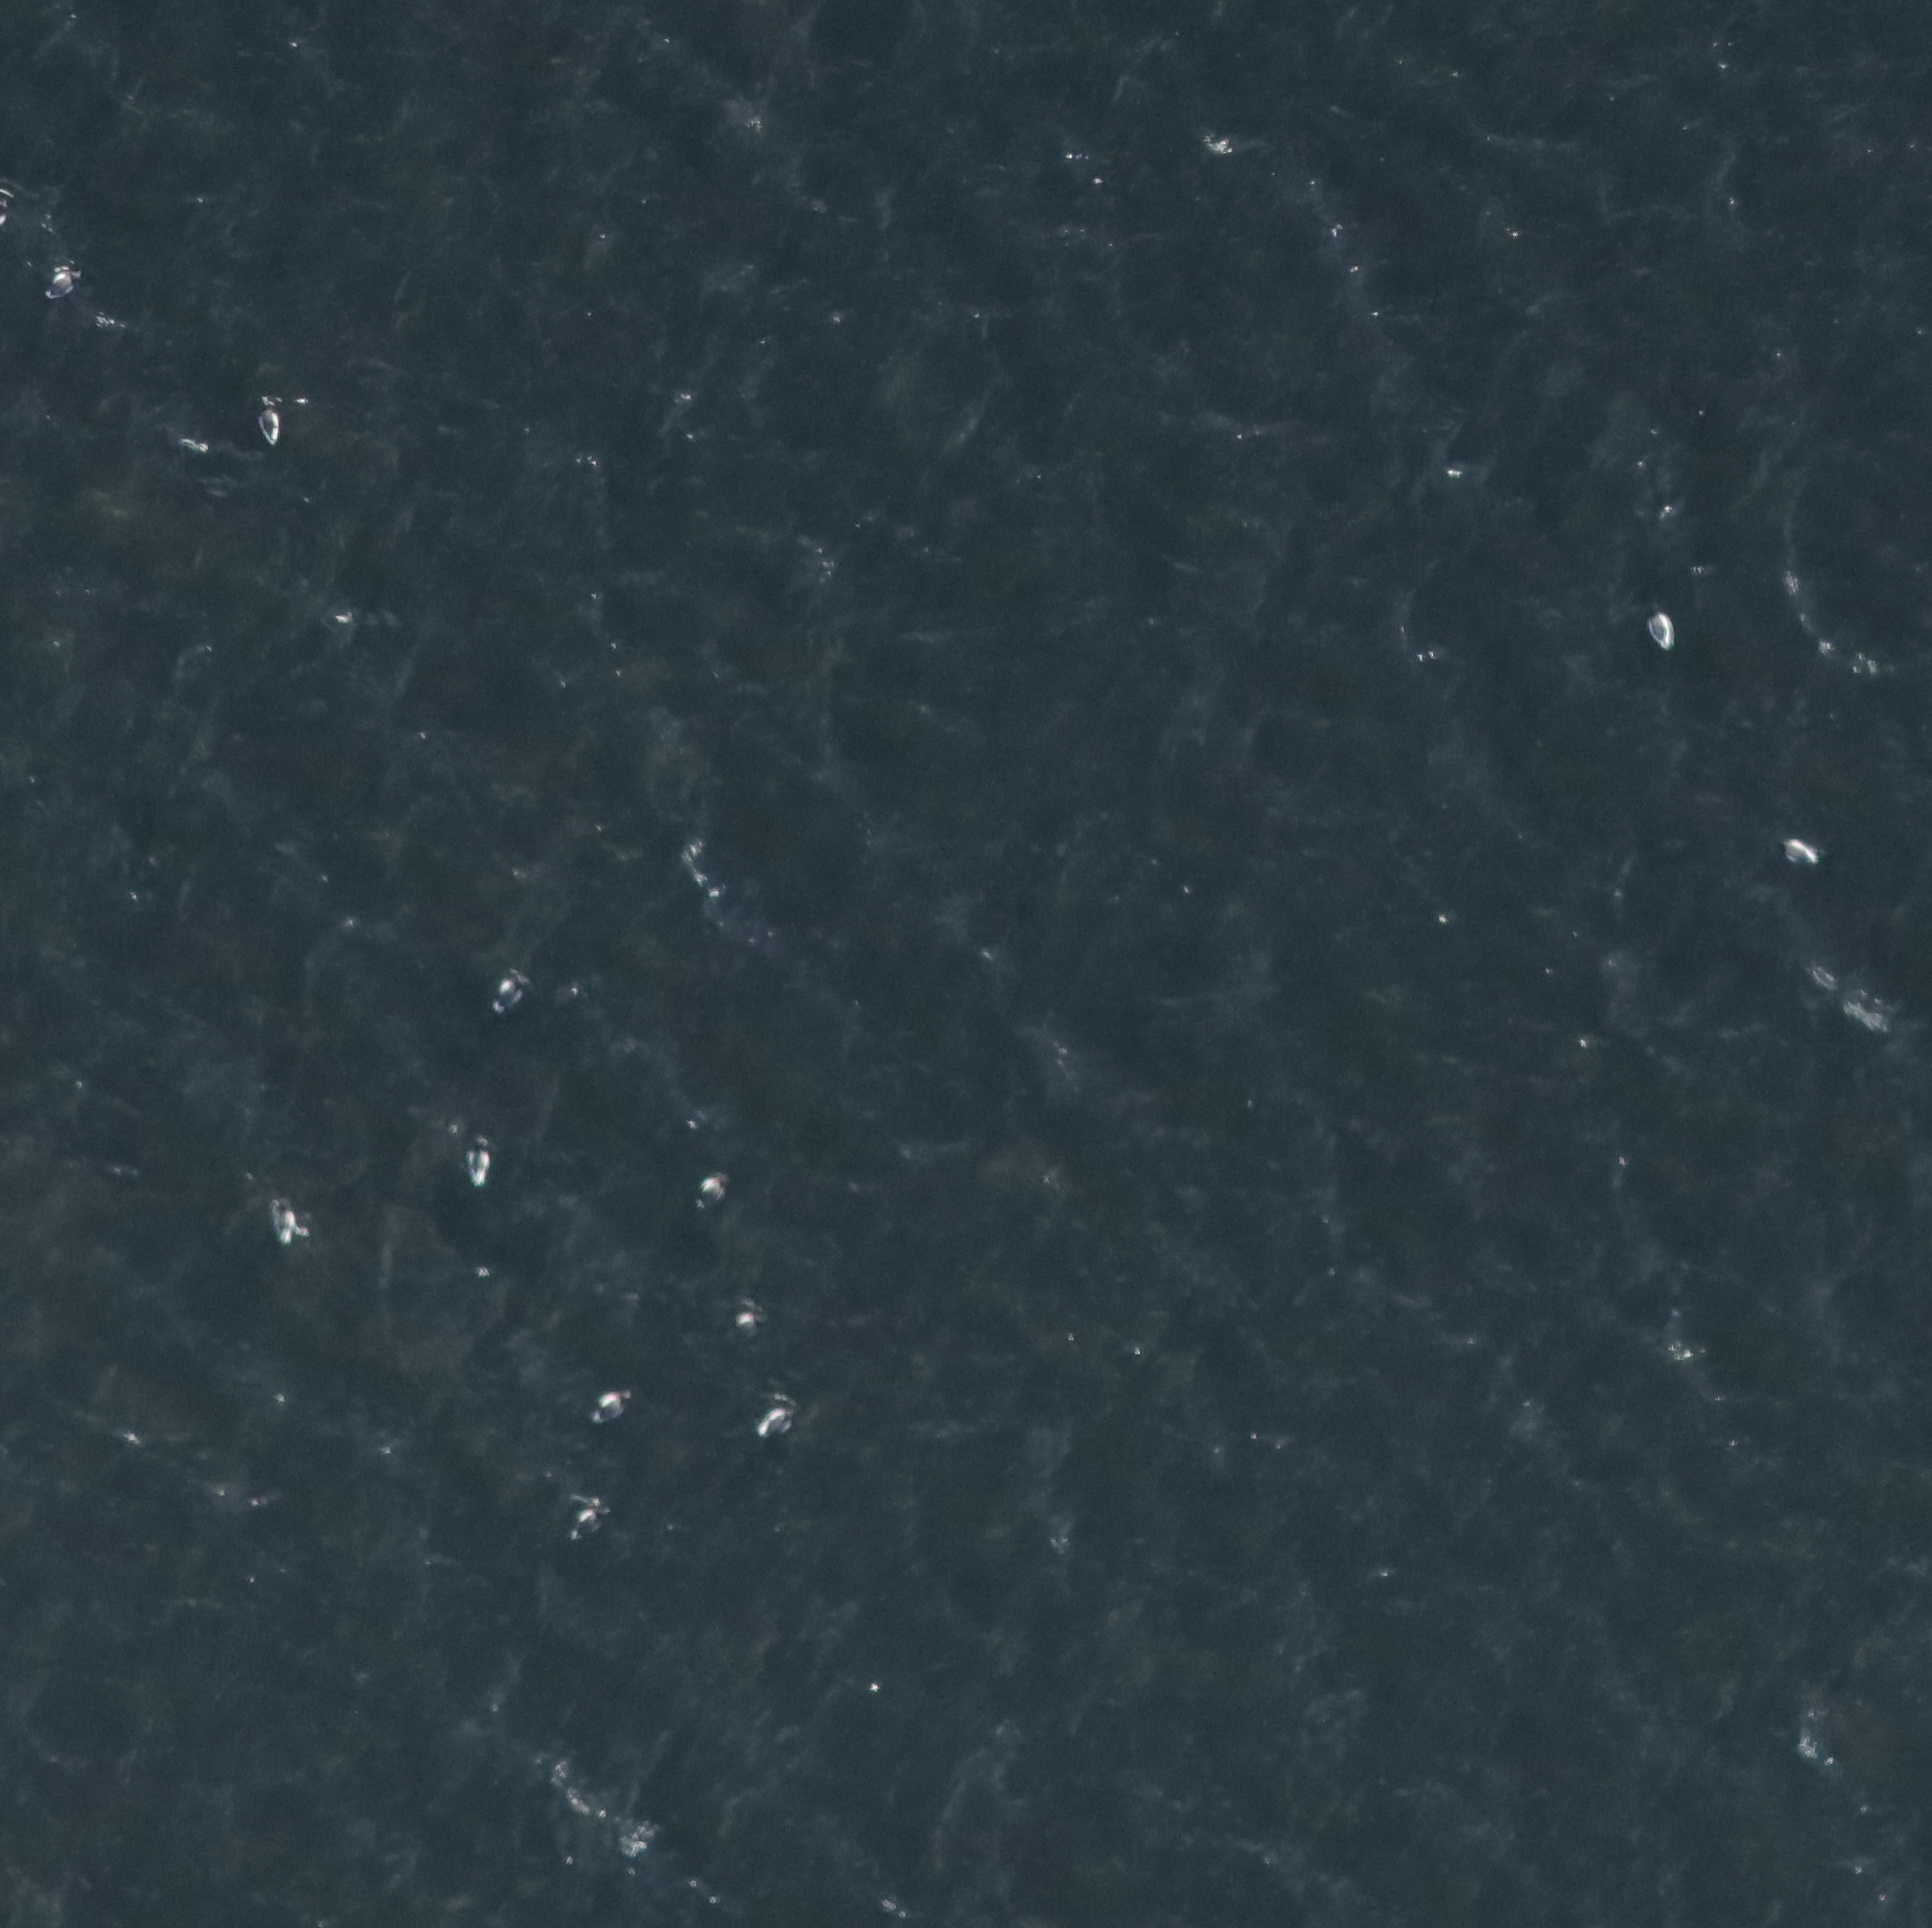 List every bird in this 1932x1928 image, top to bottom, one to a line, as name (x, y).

brant (62, 283)
brant (269, 421)
brant (1660, 628)
brant (1795, 851)
brant (509, 993)
brant (479, 1161)
brant (713, 1190)
brant (285, 1221)
brant (749, 1326)
brant (613, 1408)
brant (779, 1420)
brant (592, 1518)